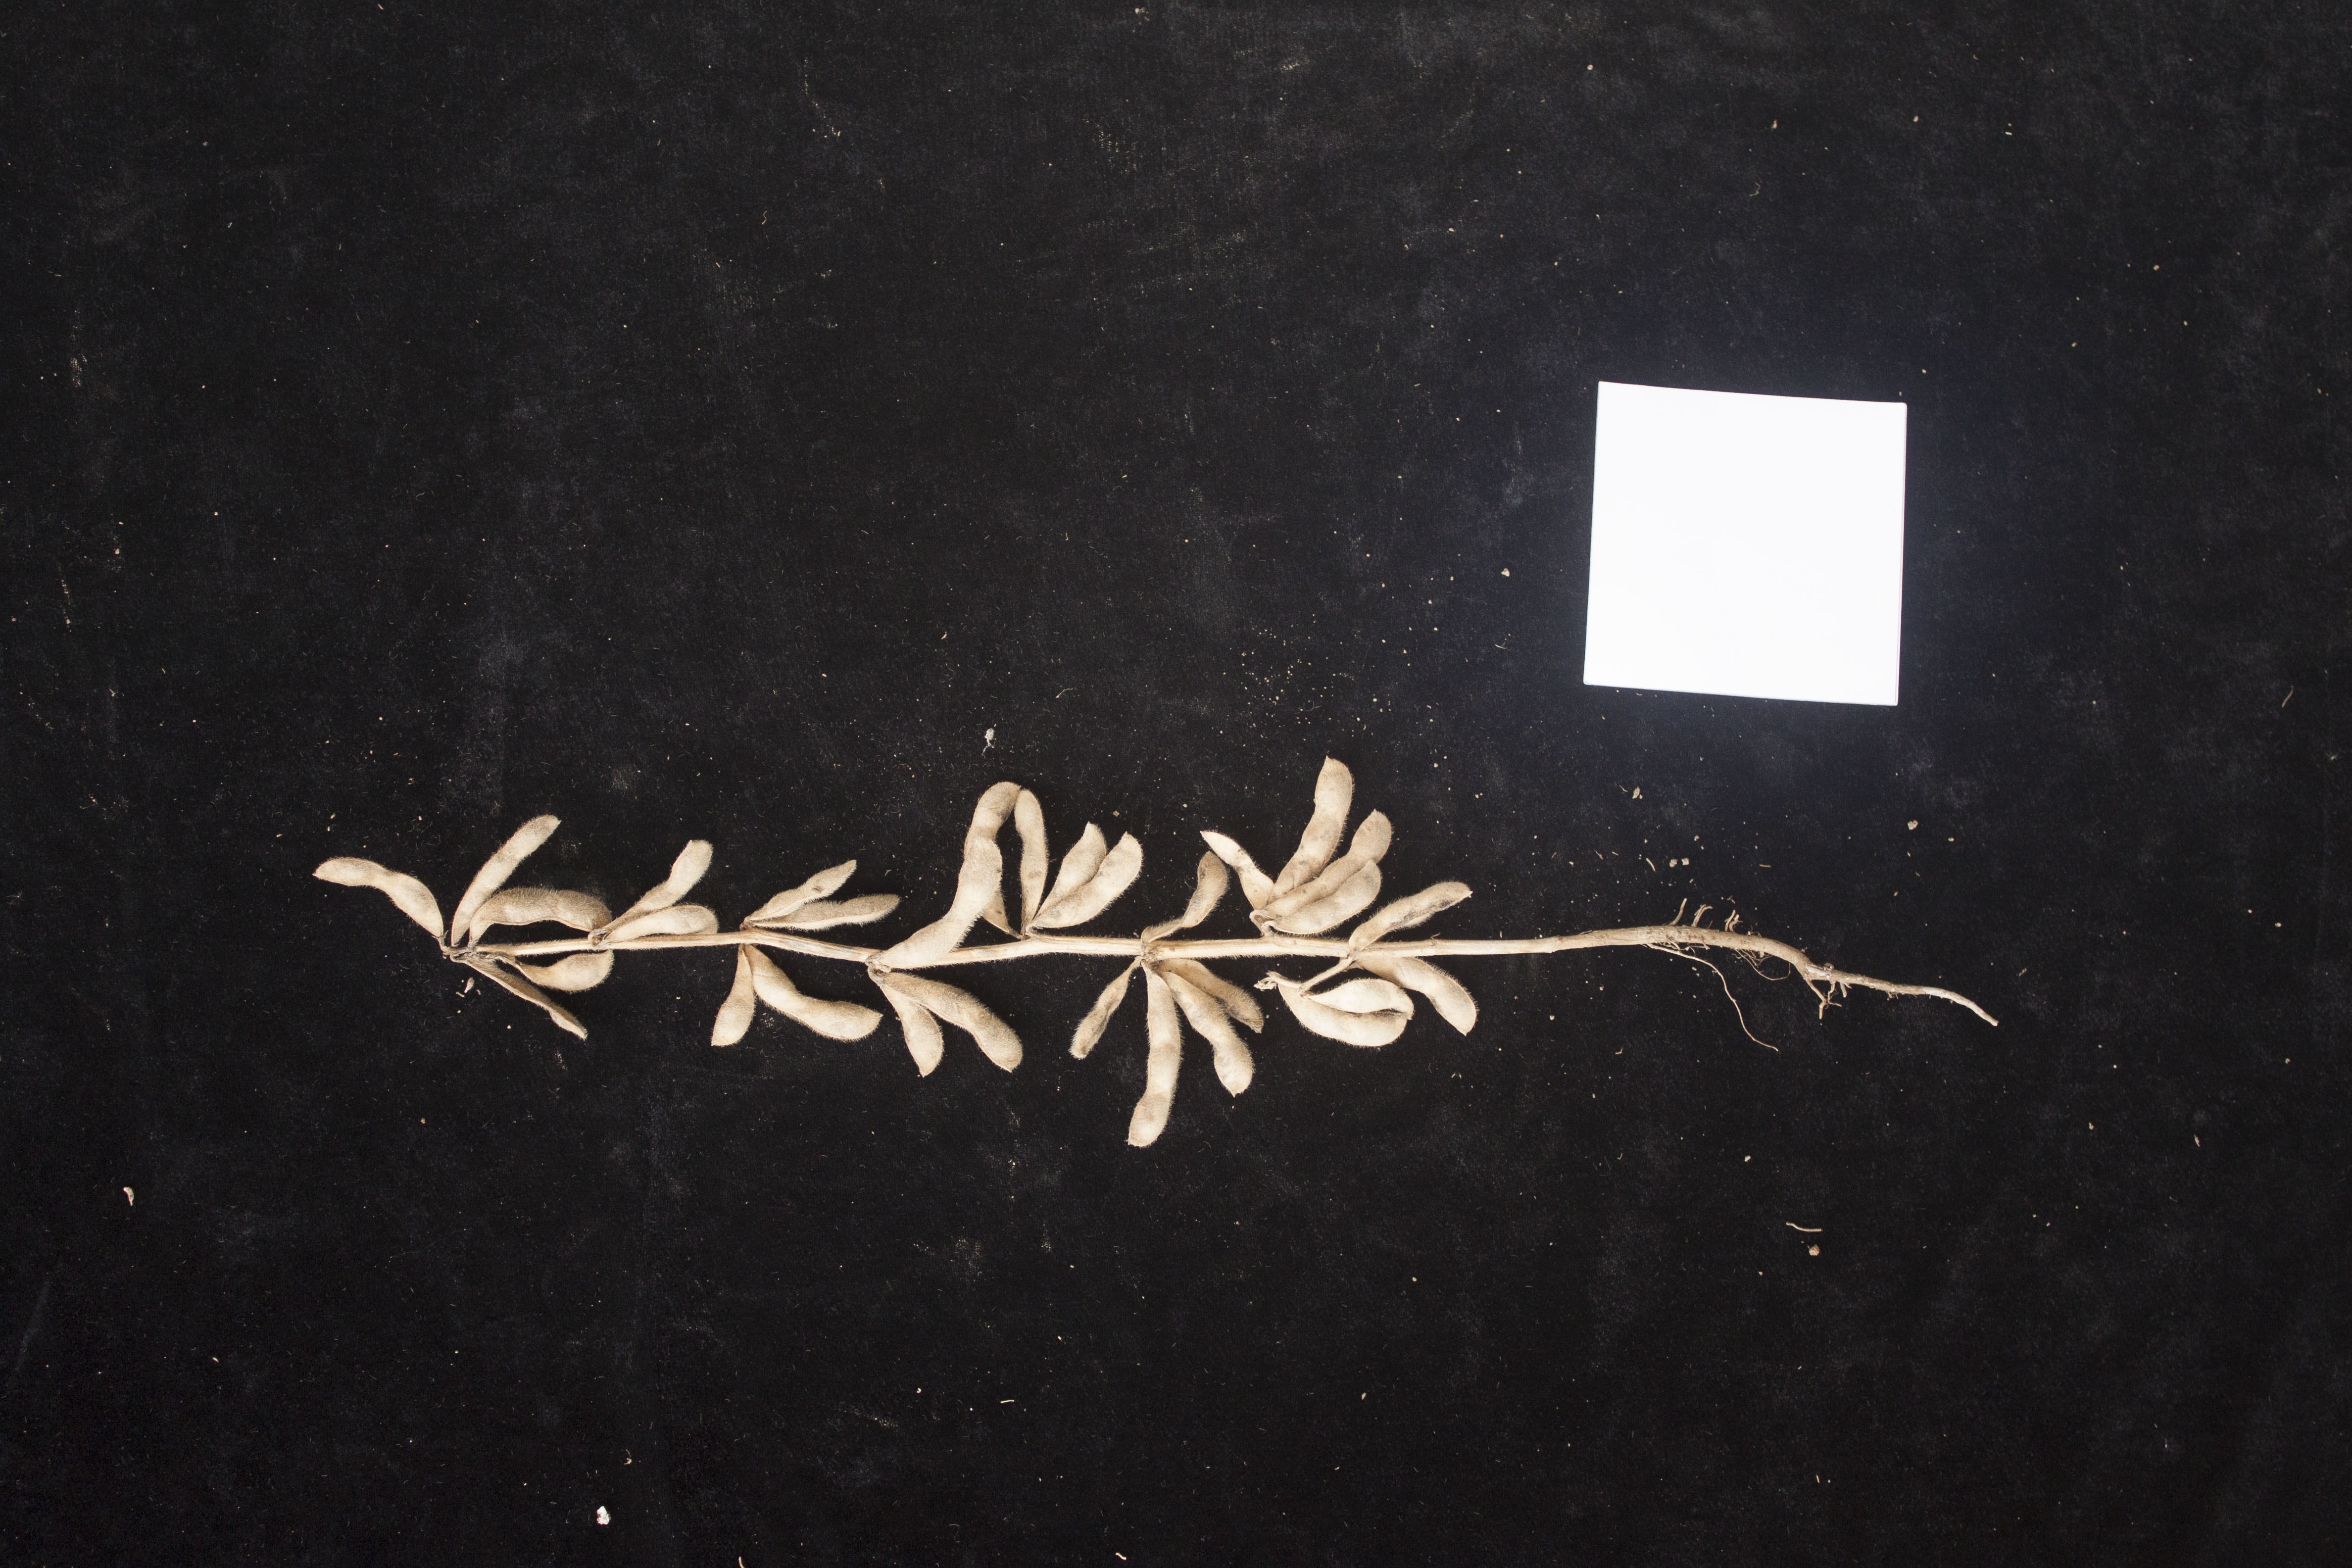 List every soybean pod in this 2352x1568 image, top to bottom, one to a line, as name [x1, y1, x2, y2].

soybean pod [1269, 759, 1352, 901]
soybean pod [963, 783, 1023, 940]
soybean pod [1014, 790, 1047, 922]
soybean pod [1251, 809, 1393, 922]
soybean pod [451, 816, 559, 947]
soybean pod [1034, 823, 1108, 920]
soybean pod [1198, 830, 1274, 910]
soybean pod [1032, 834, 1141, 929]
soybean pod [872, 836, 1001, 968]
soybean pod [587, 840, 714, 938]
soybean pod [1143, 852, 1229, 947]
soybean pod [314, 858, 444, 939]
soybean pod [1272, 858, 1381, 933]
soybean pod [747, 862, 856, 922]
soybean pod [1348, 882, 1472, 954]
soybean pod [470, 889, 610, 944]
soybean pod [752, 897, 899, 931]
soybean pod [602, 908, 717, 944]
soybean pod [711, 944, 755, 1046]
soybean pod [745, 945, 881, 1041]
soybean pod [513, 953, 612, 993]
soybean pod [454, 958, 587, 1041]
soybean pod [1355, 958, 1478, 1036]
soybean pod [1153, 959, 1264, 1034]
soybean pod [1128, 964, 1180, 1147]
soybean pod [1071, 966, 1136, 1061]
soybean pod [1162, 974, 1253, 1096]
soybean pod [869, 974, 1023, 1072]
soybean pod [869, 978, 944, 1078]
soybean pod [1284, 978, 1413, 1023]
soybean pod [1278, 984, 1406, 1049]